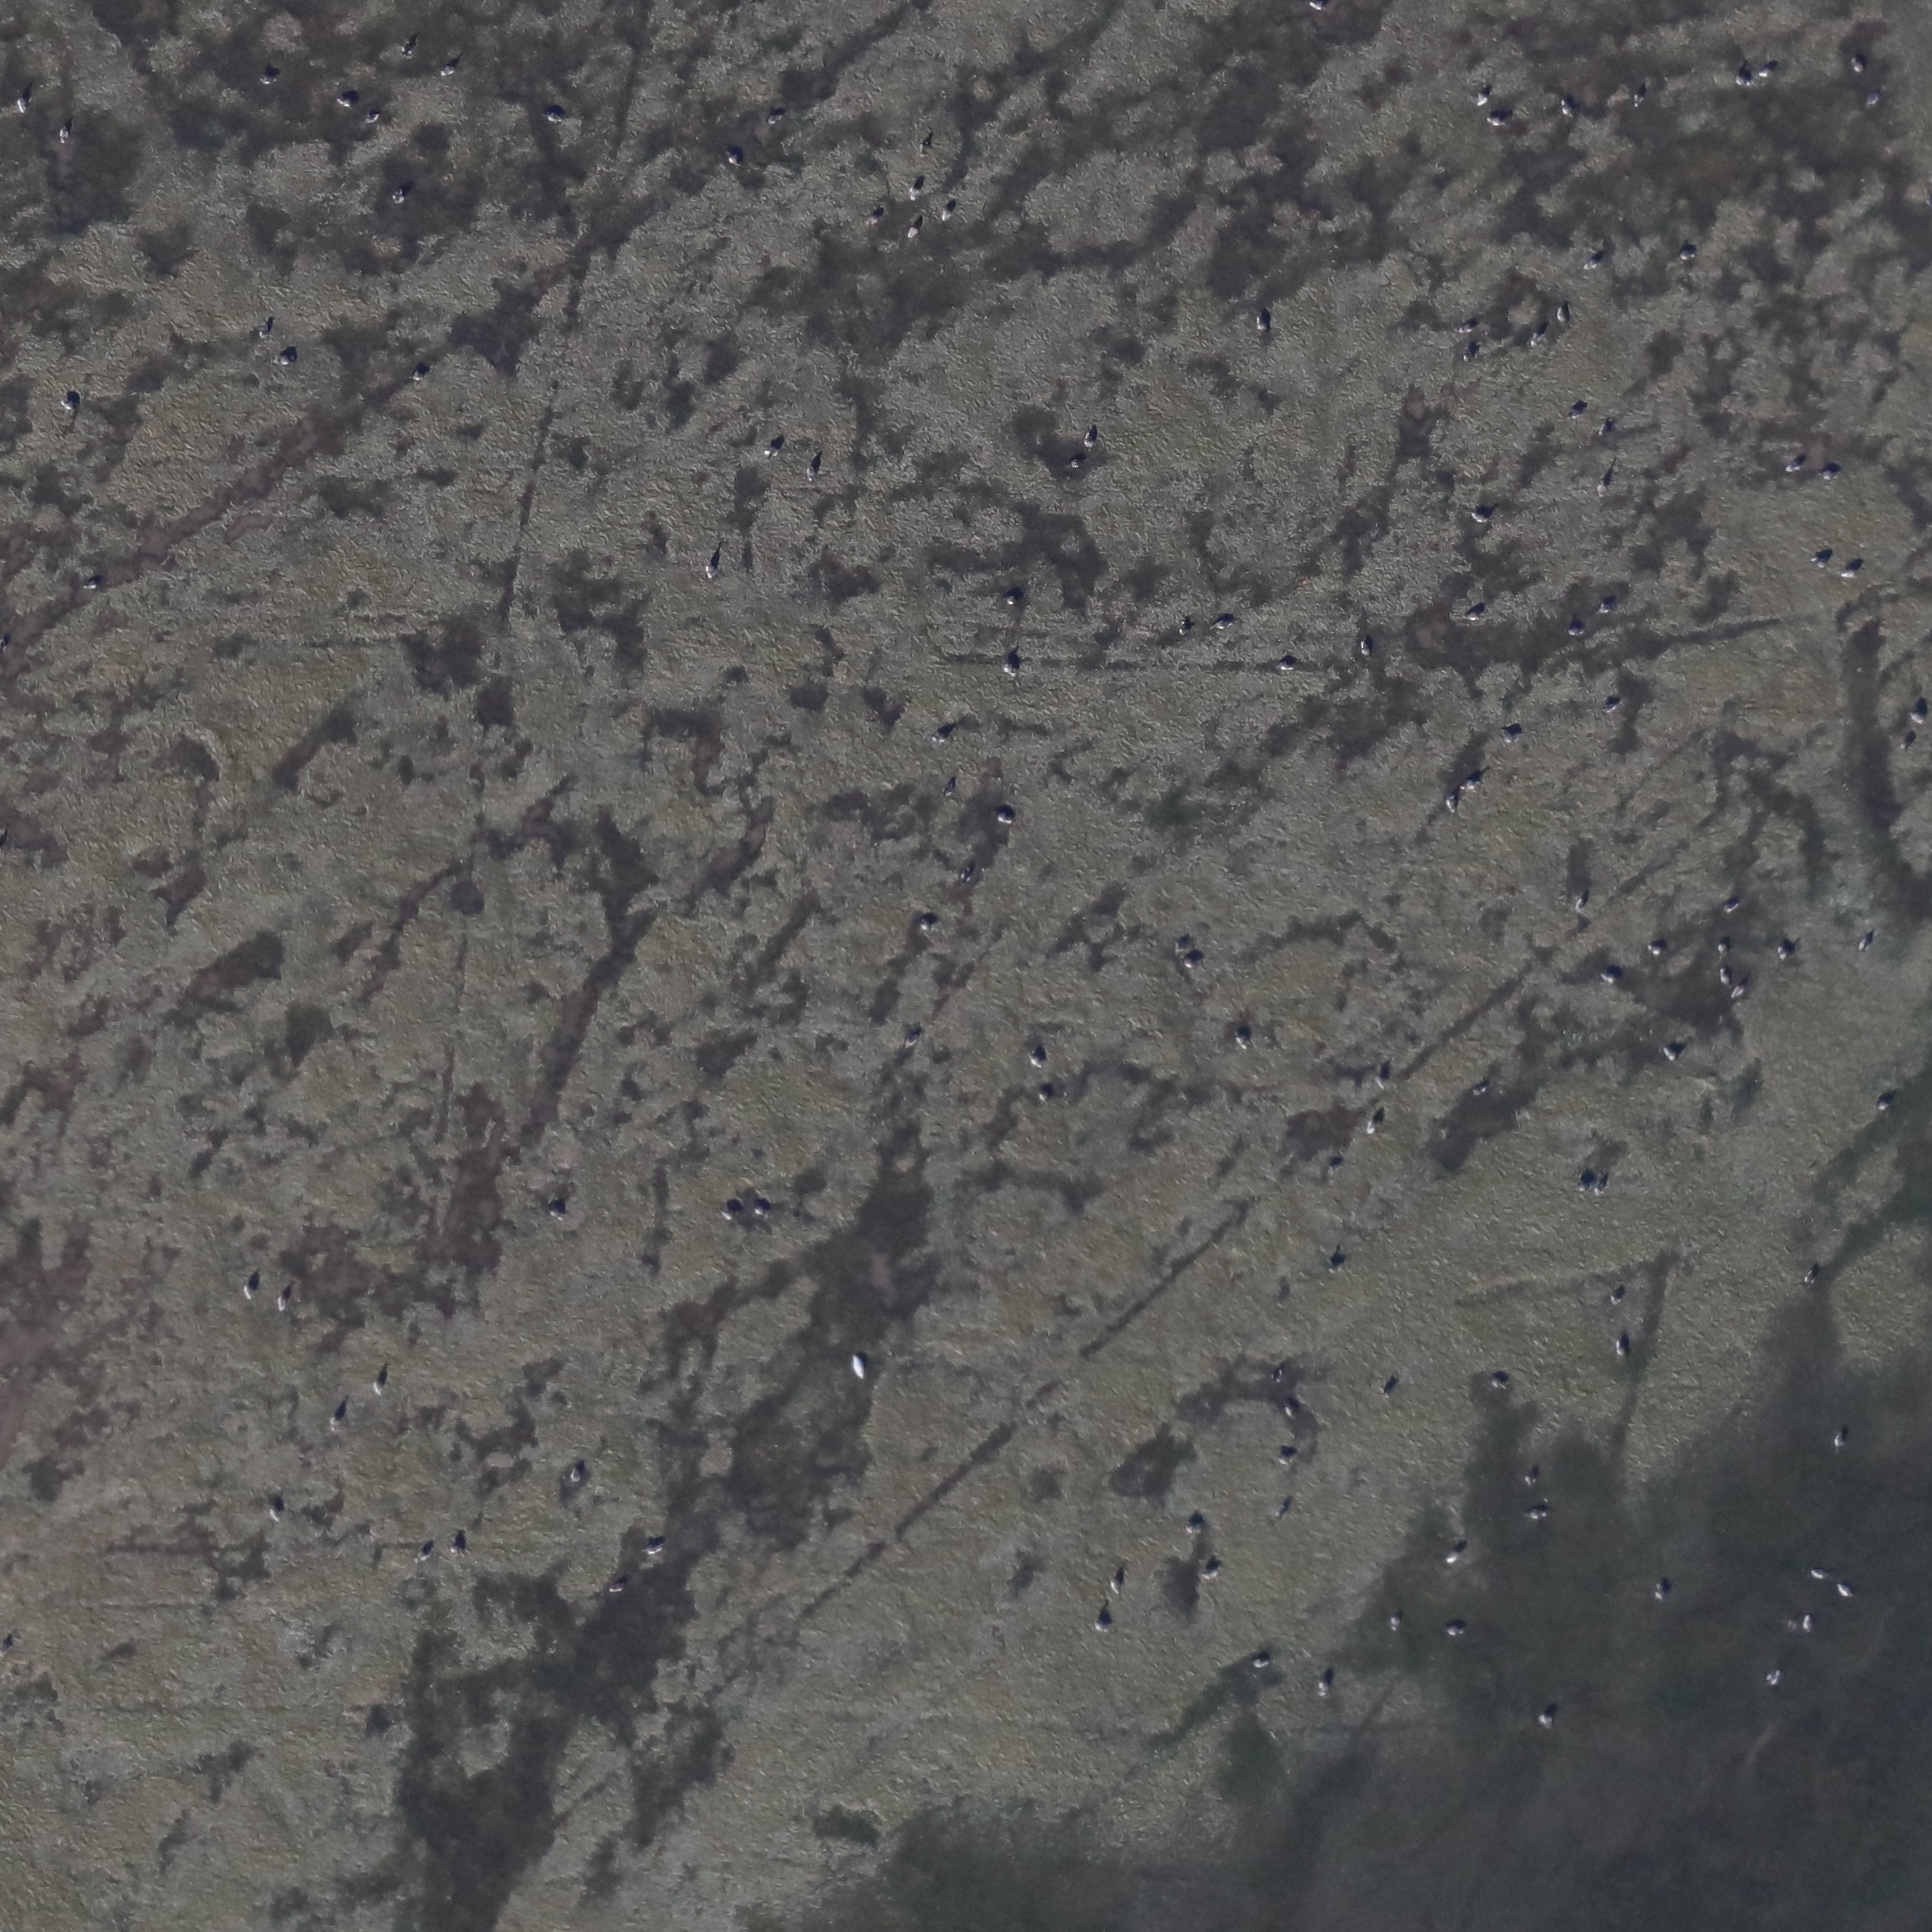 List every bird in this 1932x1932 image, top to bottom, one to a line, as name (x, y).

brant (1319, 8)
brant (410, 48)
brant (1859, 62)
brant (1772, 70)
brant (446, 72)
brant (275, 75)
brant (1743, 76)
brant (1639, 98)
brant (1870, 98)
brant (1483, 101)
brant (349, 104)
brant (1566, 107)
brant (23, 109)
brant (773, 117)
brant (377, 118)
brant (557, 118)
brant (1499, 121)
brant (62, 135)
brant (925, 150)
brant (731, 156)
brant (916, 189)
brant (402, 198)
brant (951, 214)
brant (871, 221)
brant (912, 234)
brant (1686, 261)
brant (1594, 263)
brant (1560, 315)
brant (1265, 322)
brant (1467, 327)
brant (269, 329)
brant (1537, 341)
brant (1469, 355)
brant (287, 356)
brant (415, 372)
brant (67, 402)
brant (1577, 418)
brant (1603, 435)
brant (1092, 439)
brant (767, 452)
brant (1791, 463)
brant (1076, 465)
brant (812, 472)
brant (1830, 473)
brant (1601, 492)
brant (1477, 519)
brant (1812, 564)
brant (713, 570)
brant (1850, 578)
brant (93, 583)
brant (1011, 599)
brant (1604, 610)
brant (1472, 618)
brant (1218, 625)
brant (1575, 631)
brant (1186, 632)
brant (2, 645)
brant (1363, 649)
brant (1291, 665)
brant (1007, 667)
brant (1610, 706)
brant (1915, 723)
brant (1512, 734)
brant (939, 737)
brant (1908, 748)
brant (1475, 782)
brant (949, 792)
brant (1457, 805)
brant (1005, 817)
brant (965, 872)
brant (1732, 902)
brant (1584, 903)
brant (925, 926)
brant (1185, 941)
brant (1872, 944)
brant (1722, 946)
brant (1655, 949)
brant (1783, 952)
brant (1192, 967)
brant (1726, 976)
brant (1615, 980)
brant (1738, 992)
brant (911, 1042)
brant (1247, 1043)
brant (1669, 1050)
brant (1034, 1059)
brant (1381, 1078)
brant (1476, 1087)
brant (1042, 1095)
brant (1886, 1108)
brant (1371, 1130)
brant (1336, 1170)
brant (1581, 1187)
brant (1603, 1192)
brant (762, 1211)
brant (556, 1214)
brant (726, 1214)
brant (1337, 1270)
brant (1810, 1281)
brant (247, 1289)
brant (1617, 1299)
brant (280, 1303)
brant (1619, 1349)
gull (860, 1370)
brant (1280, 1378)
brant (1499, 1384)
brant (378, 1386)
brant (1387, 1393)
brant (1293, 1415)
brant (340, 1421)
brant (1841, 1444)
brant (1290, 1459)
brant (1531, 1476)
brant (577, 1478)
brant (1279, 1506)
brant (1539, 1511)
brant (273, 1513)
brant (1192, 1526)
brant (655, 1548)
brant (456, 1550)
brant (424, 1556)
brant (1452, 1557)
brant (1819, 1575)
brant (1215, 1577)
brant (1118, 1584)
brant (617, 1586)
brant (1655, 1589)
brant (1844, 1590)
brant (1391, 1621)
brant (1107, 1622)
brant (1806, 1623)
brant (1793, 1624)
brant (1457, 1632)
brant (0, 1651)
brant (1258, 1664)
brant (1770, 1679)
brant (1327, 1687)
brant (1543, 1722)